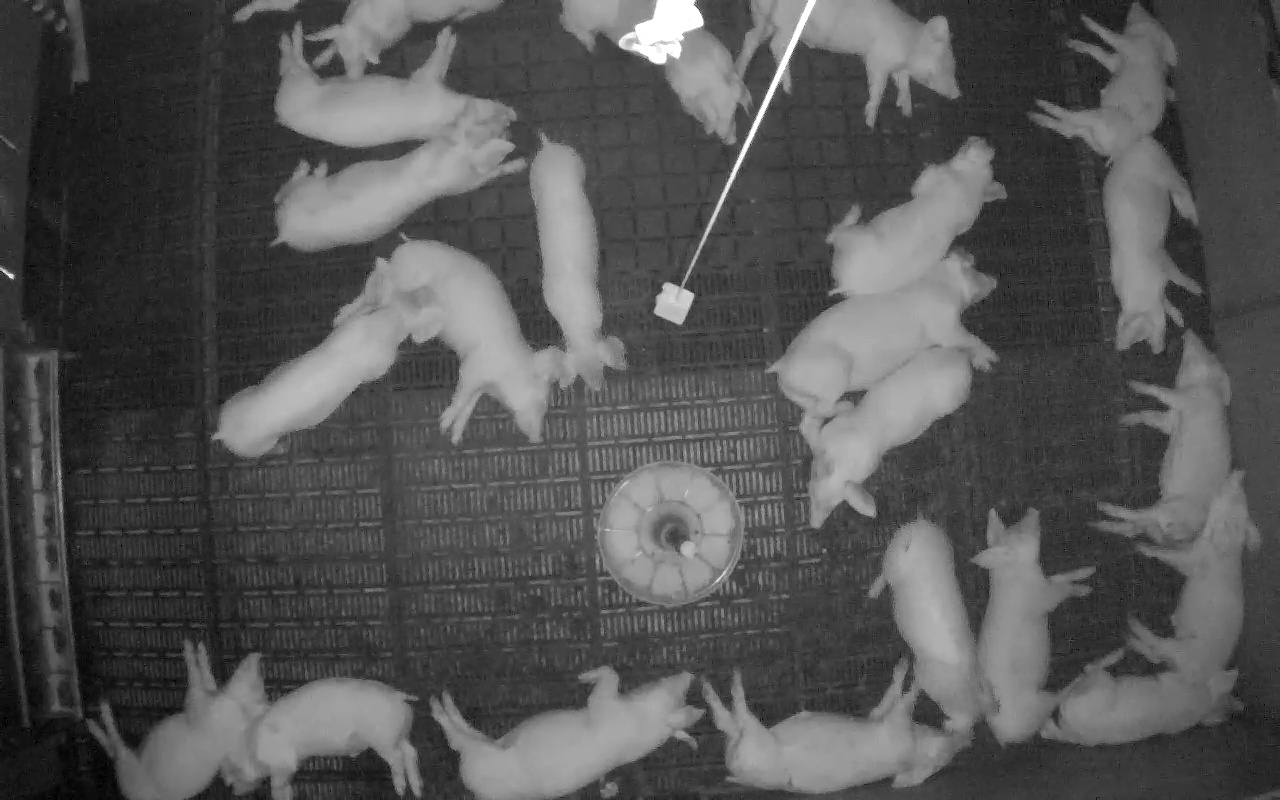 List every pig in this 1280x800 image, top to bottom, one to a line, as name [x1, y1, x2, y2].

pig [300, 0, 506, 83]
pig [556, 0, 756, 147]
pig [736, 0, 961, 131]
pig [1026, 4, 1177, 167]
pig [273, 24, 520, 151]
pig [267, 95, 529, 253]
pig [532, 132, 631, 394]
pig [826, 134, 1010, 301]
pig [1101, 137, 1205, 356]
pig [332, 229, 566, 454]
pig [761, 244, 1004, 455]
pig [213, 258, 450, 457]
pig [1087, 329, 1233, 549]
pig [805, 345, 979, 529]
pig [1126, 468, 1260, 682]
pig [968, 507, 1100, 750]
pig [870, 508, 1000, 741]
pig [85, 636, 271, 797]
pig [1056, 648, 1248, 747]
pig [701, 652, 972, 794]
pig [430, 664, 704, 799]
pig [219, 676, 426, 799]